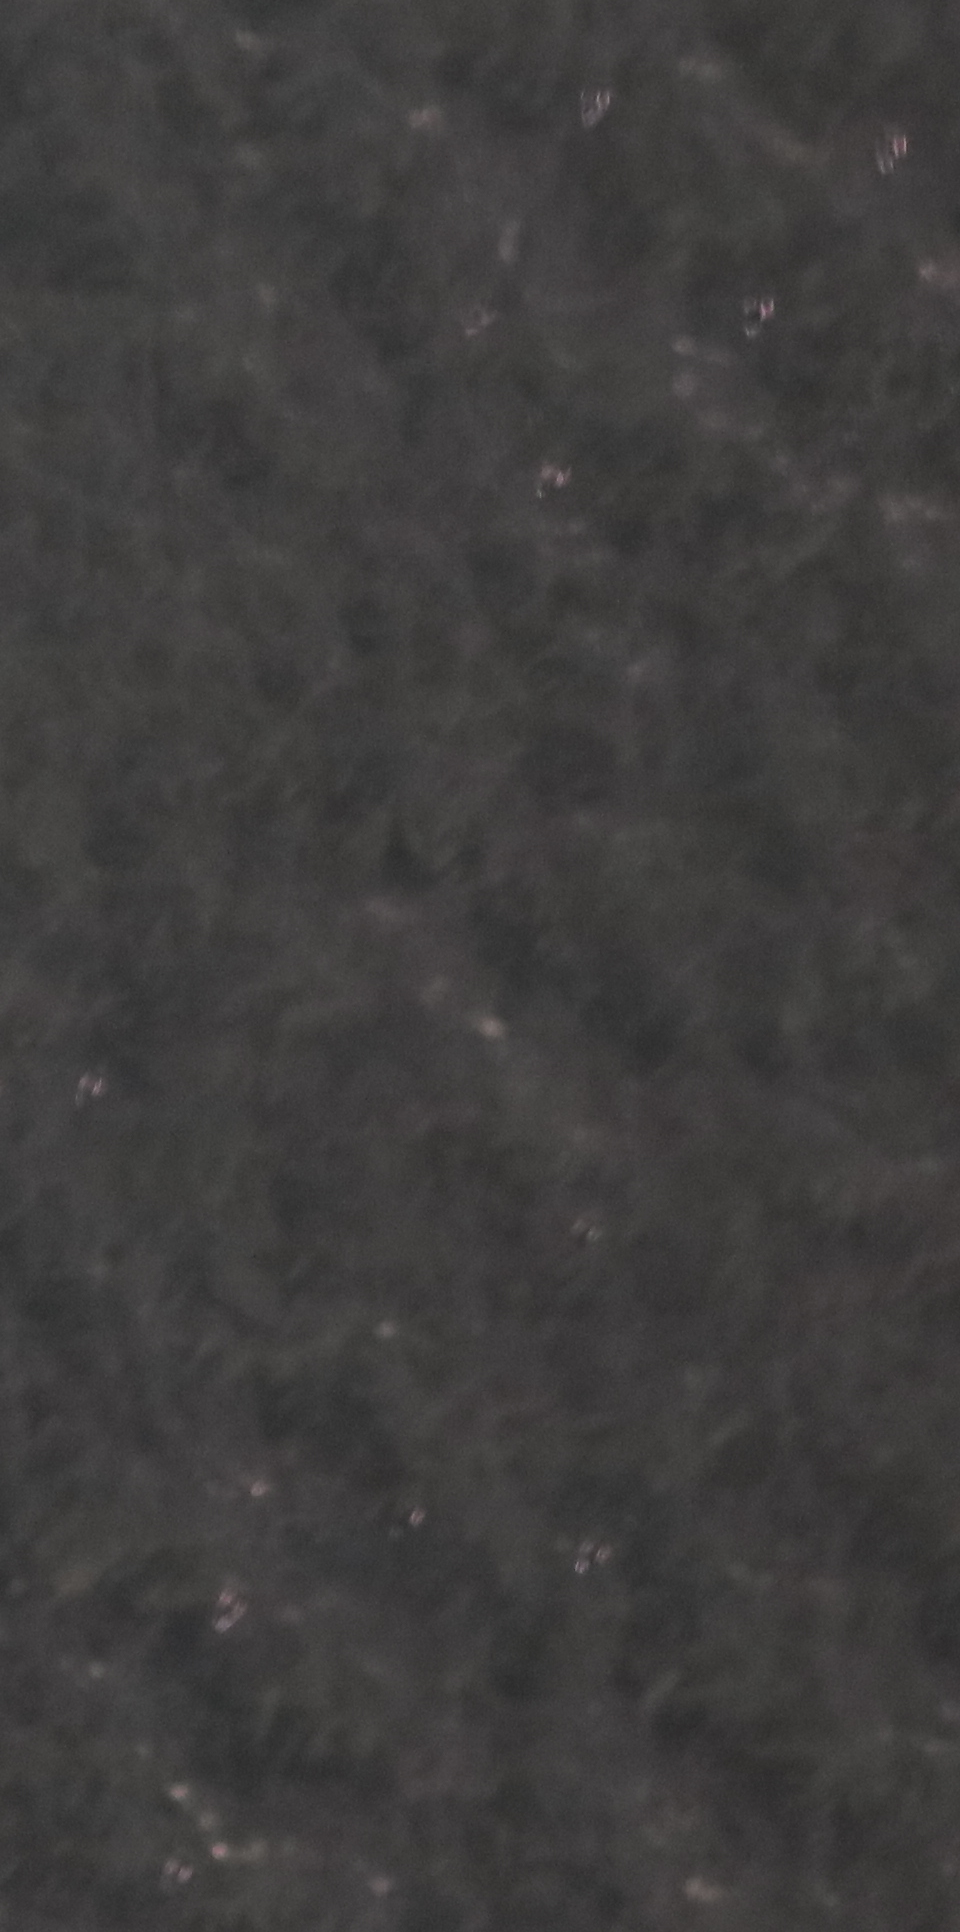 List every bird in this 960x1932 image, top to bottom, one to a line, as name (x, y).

brant (591, 96)
brant (891, 147)
brant (750, 306)
brant (481, 318)
brant (555, 477)
brant (89, 1090)
brant (588, 1229)
brant (409, 1520)
brant (596, 1551)
brant (226, 1607)
brant (179, 1872)